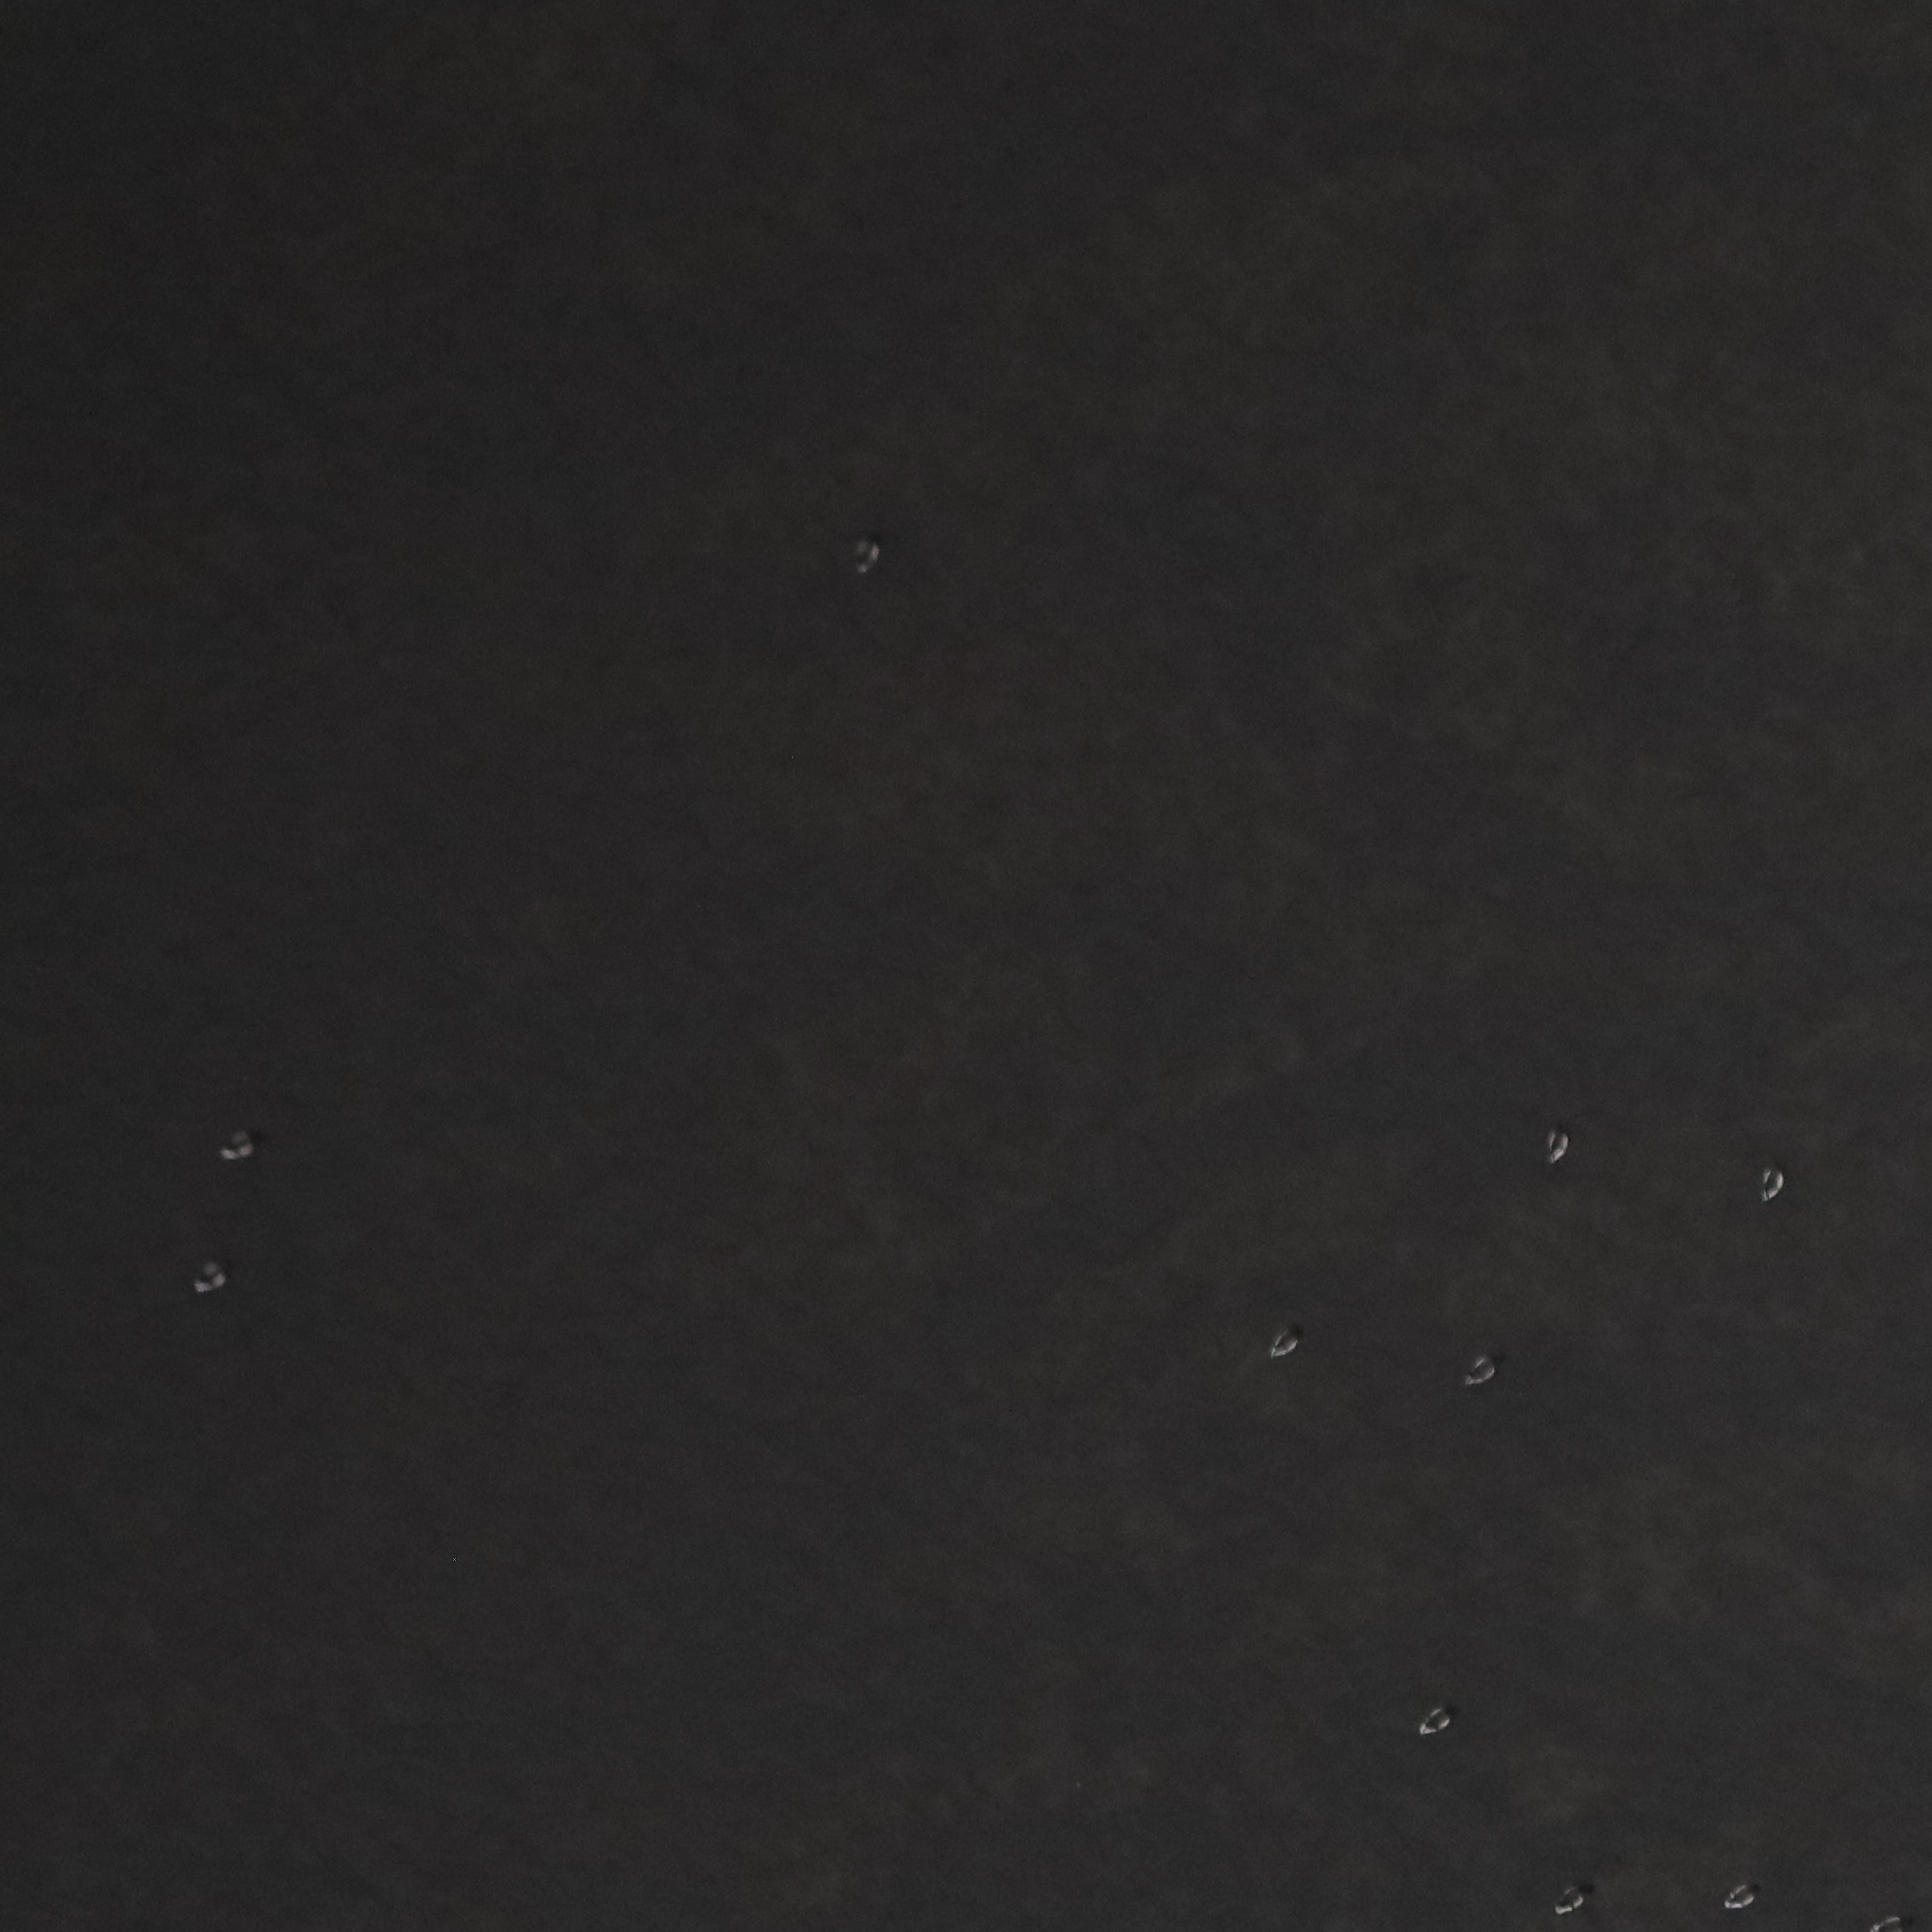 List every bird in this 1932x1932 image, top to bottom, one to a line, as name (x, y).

brant (867, 556)
brant (238, 1141)
brant (1557, 1144)
brant (1773, 1185)
brant (213, 1278)
brant (1287, 1342)
brant (1484, 1371)
brant (1437, 1720)
brant (1743, 1896)
brant (1572, 1898)
brant (1892, 1927)